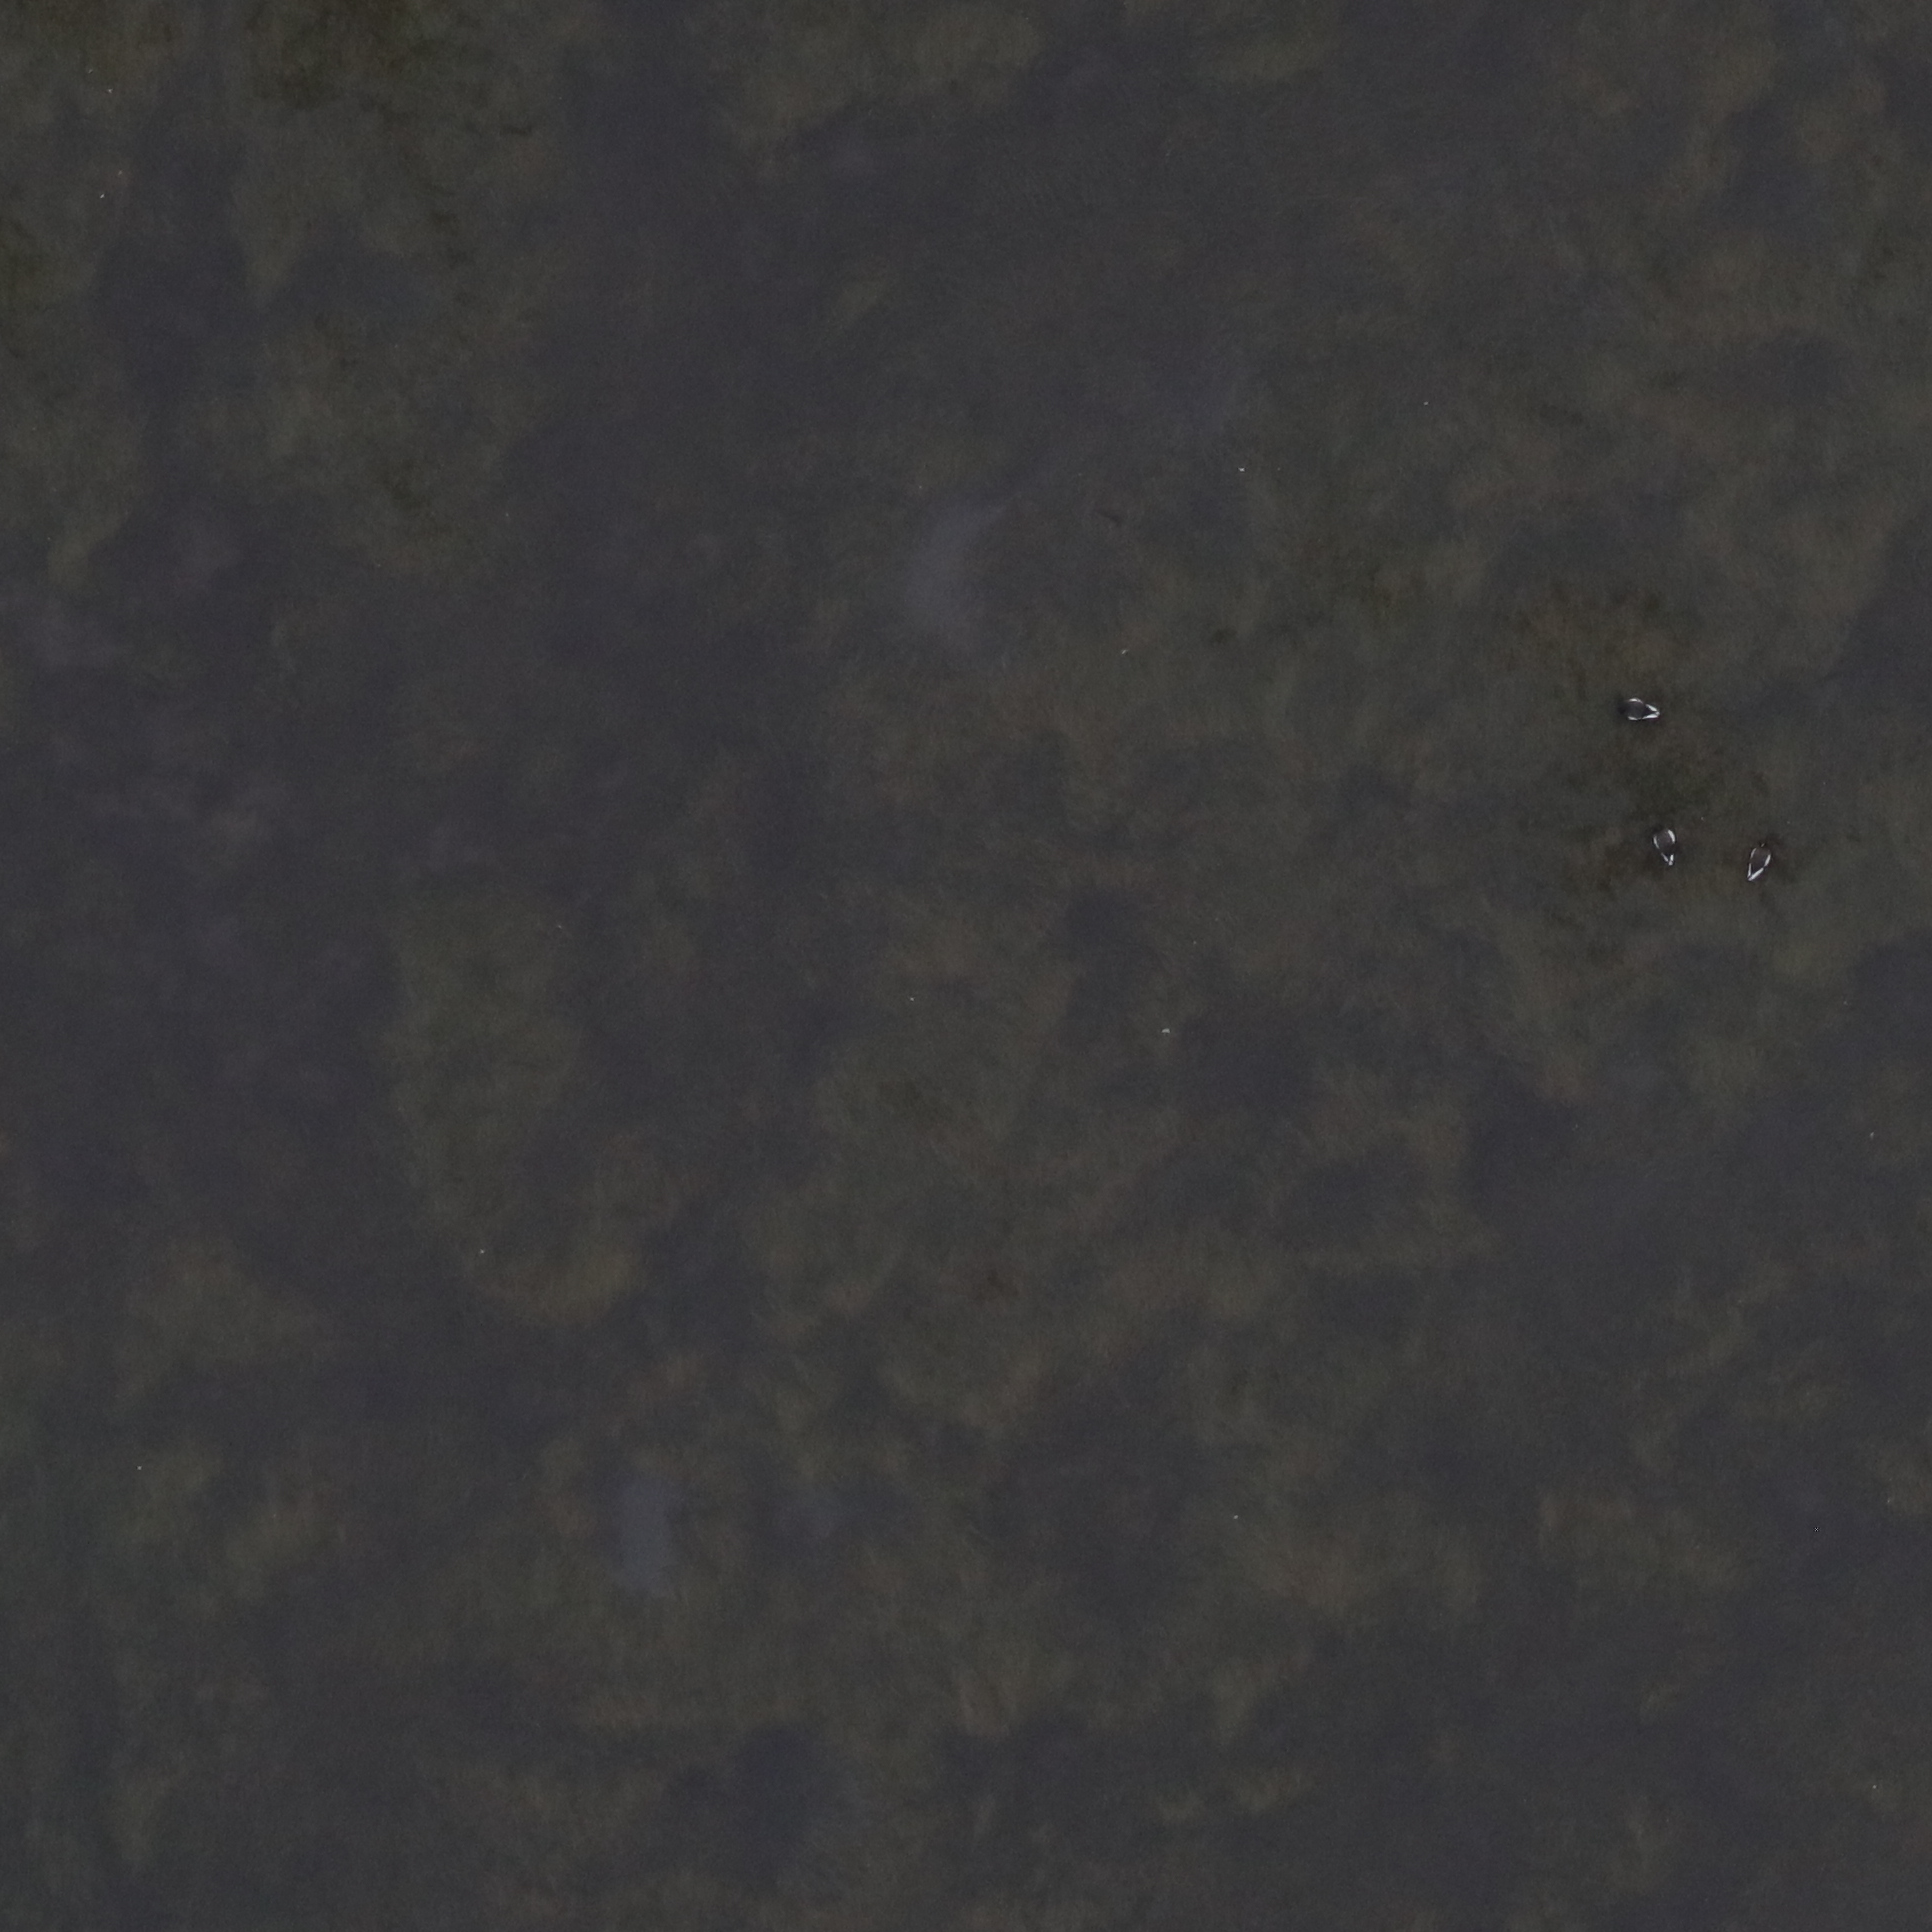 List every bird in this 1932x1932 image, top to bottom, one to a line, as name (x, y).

brant (1639, 711)
brant (1664, 844)
brant (1758, 859)